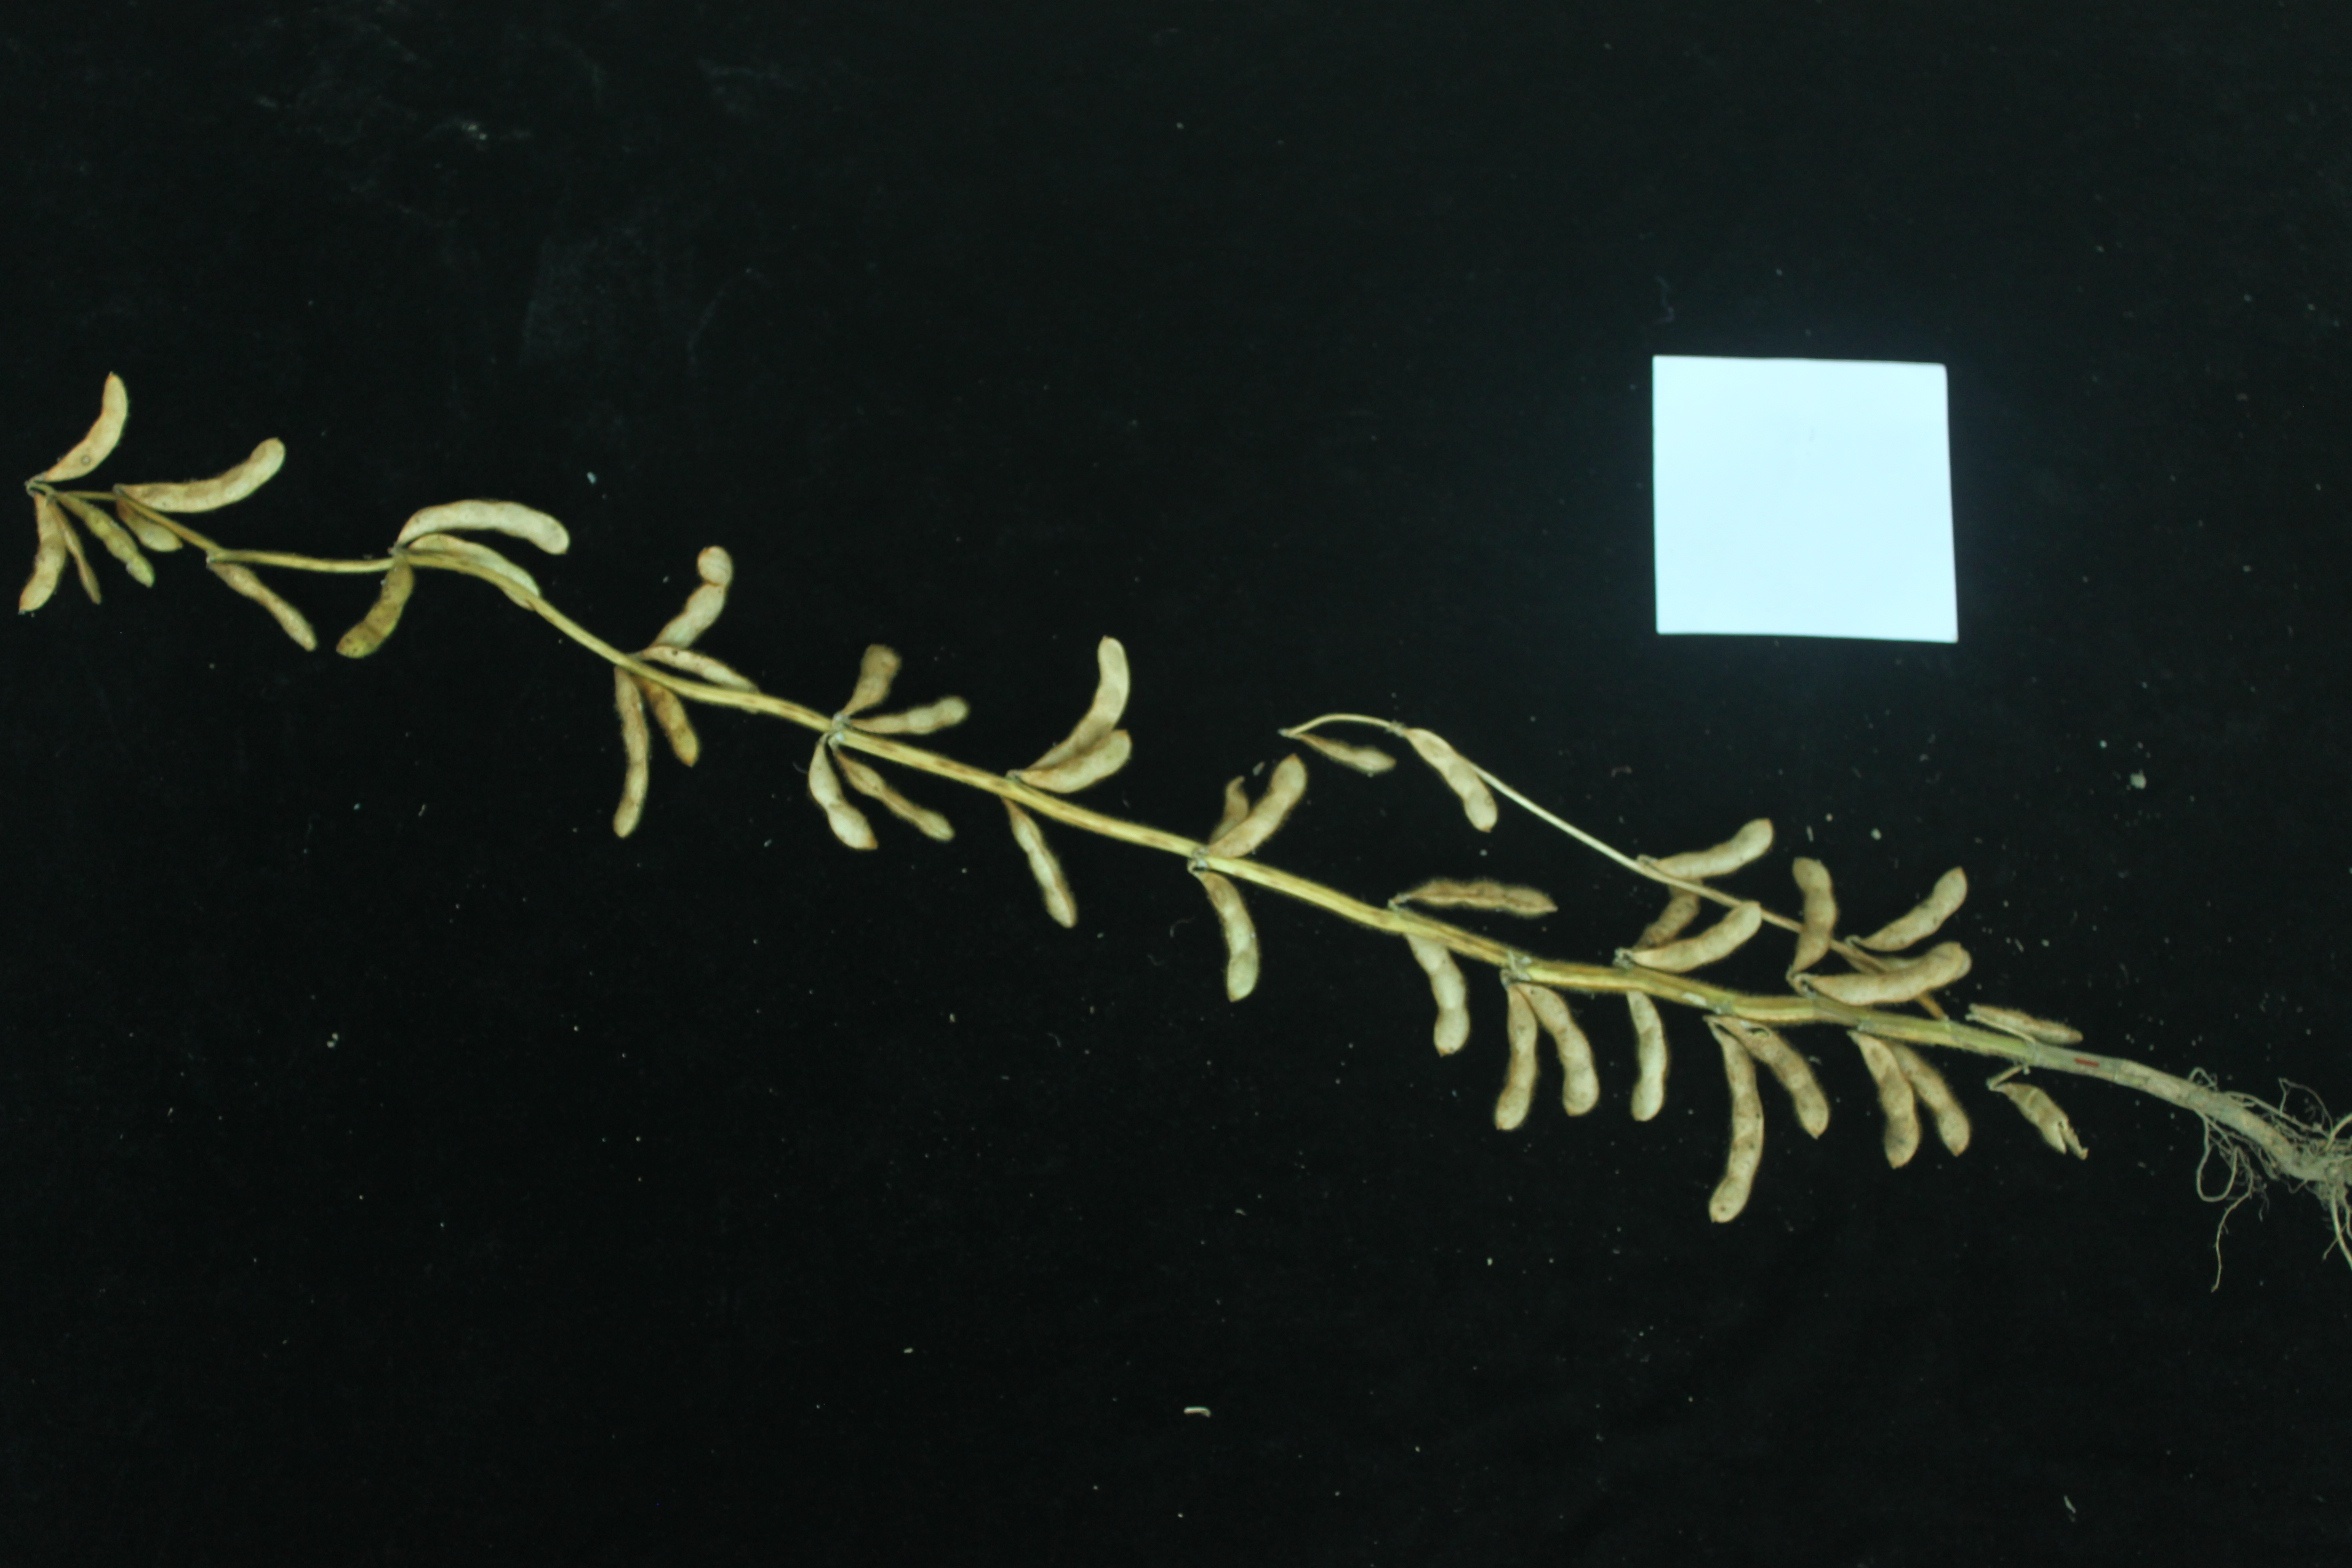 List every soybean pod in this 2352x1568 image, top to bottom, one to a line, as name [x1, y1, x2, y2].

soybean pod [32, 373, 126, 481]
soybean pod [119, 441, 283, 514]
soybean pod [57, 494, 151, 587]
soybean pod [19, 496, 64, 613]
soybean pod [50, 501, 98, 606]
soybean pod [116, 502, 180, 552]
soybean pod [397, 503, 569, 555]
soybean pod [408, 536, 539, 612]
soybean pod [653, 548, 732, 647]
soybean pod [337, 550, 411, 658]
soybean pod [208, 565, 314, 651]
soybean pod [1029, 639, 1129, 771]
soybean pod [840, 646, 898, 718]
soybean pod [637, 650, 758, 693]
soybean pod [615, 670, 648, 836]
soybean pod [635, 679, 697, 767]
soybean pod [845, 698, 967, 735]
soybean pod [1014, 730, 1129, 794]
soybean pod [1397, 731, 1497, 832]
soybean pod [1296, 737, 1396, 773]
soybean pod [810, 738, 878, 849]
soybean pod [830, 749, 953, 841]
soybean pod [1200, 757, 1304, 859]
soybean pod [1006, 801, 1075, 928]
soybean pod [1643, 820, 1772, 879]
soybean pod [1792, 859, 1835, 972]
soybean pod [1856, 869, 1966, 950]
soybean pod [1190, 872, 1258, 1002]
soybean pod [1402, 881, 1558, 915]
soybean pod [1629, 900, 1761, 973]
soybean pod [1397, 908, 1469, 1055]
soybean pod [1800, 943, 1970, 1006]
soybean pod [1495, 983, 1536, 1130]
soybean pod [1512, 984, 1598, 1116]
soybean pod [1624, 992, 1666, 1122]
soybean pod [1970, 1008, 2082, 1044]
soybean pod [1710, 1017, 1826, 1139]
soybean pod [1709, 1028, 1763, 1222]
soybean pod [1850, 1032, 1920, 1170]
soybean pod [1883, 1042, 1968, 1156]
soybean pod [1992, 1086, 2069, 1152]